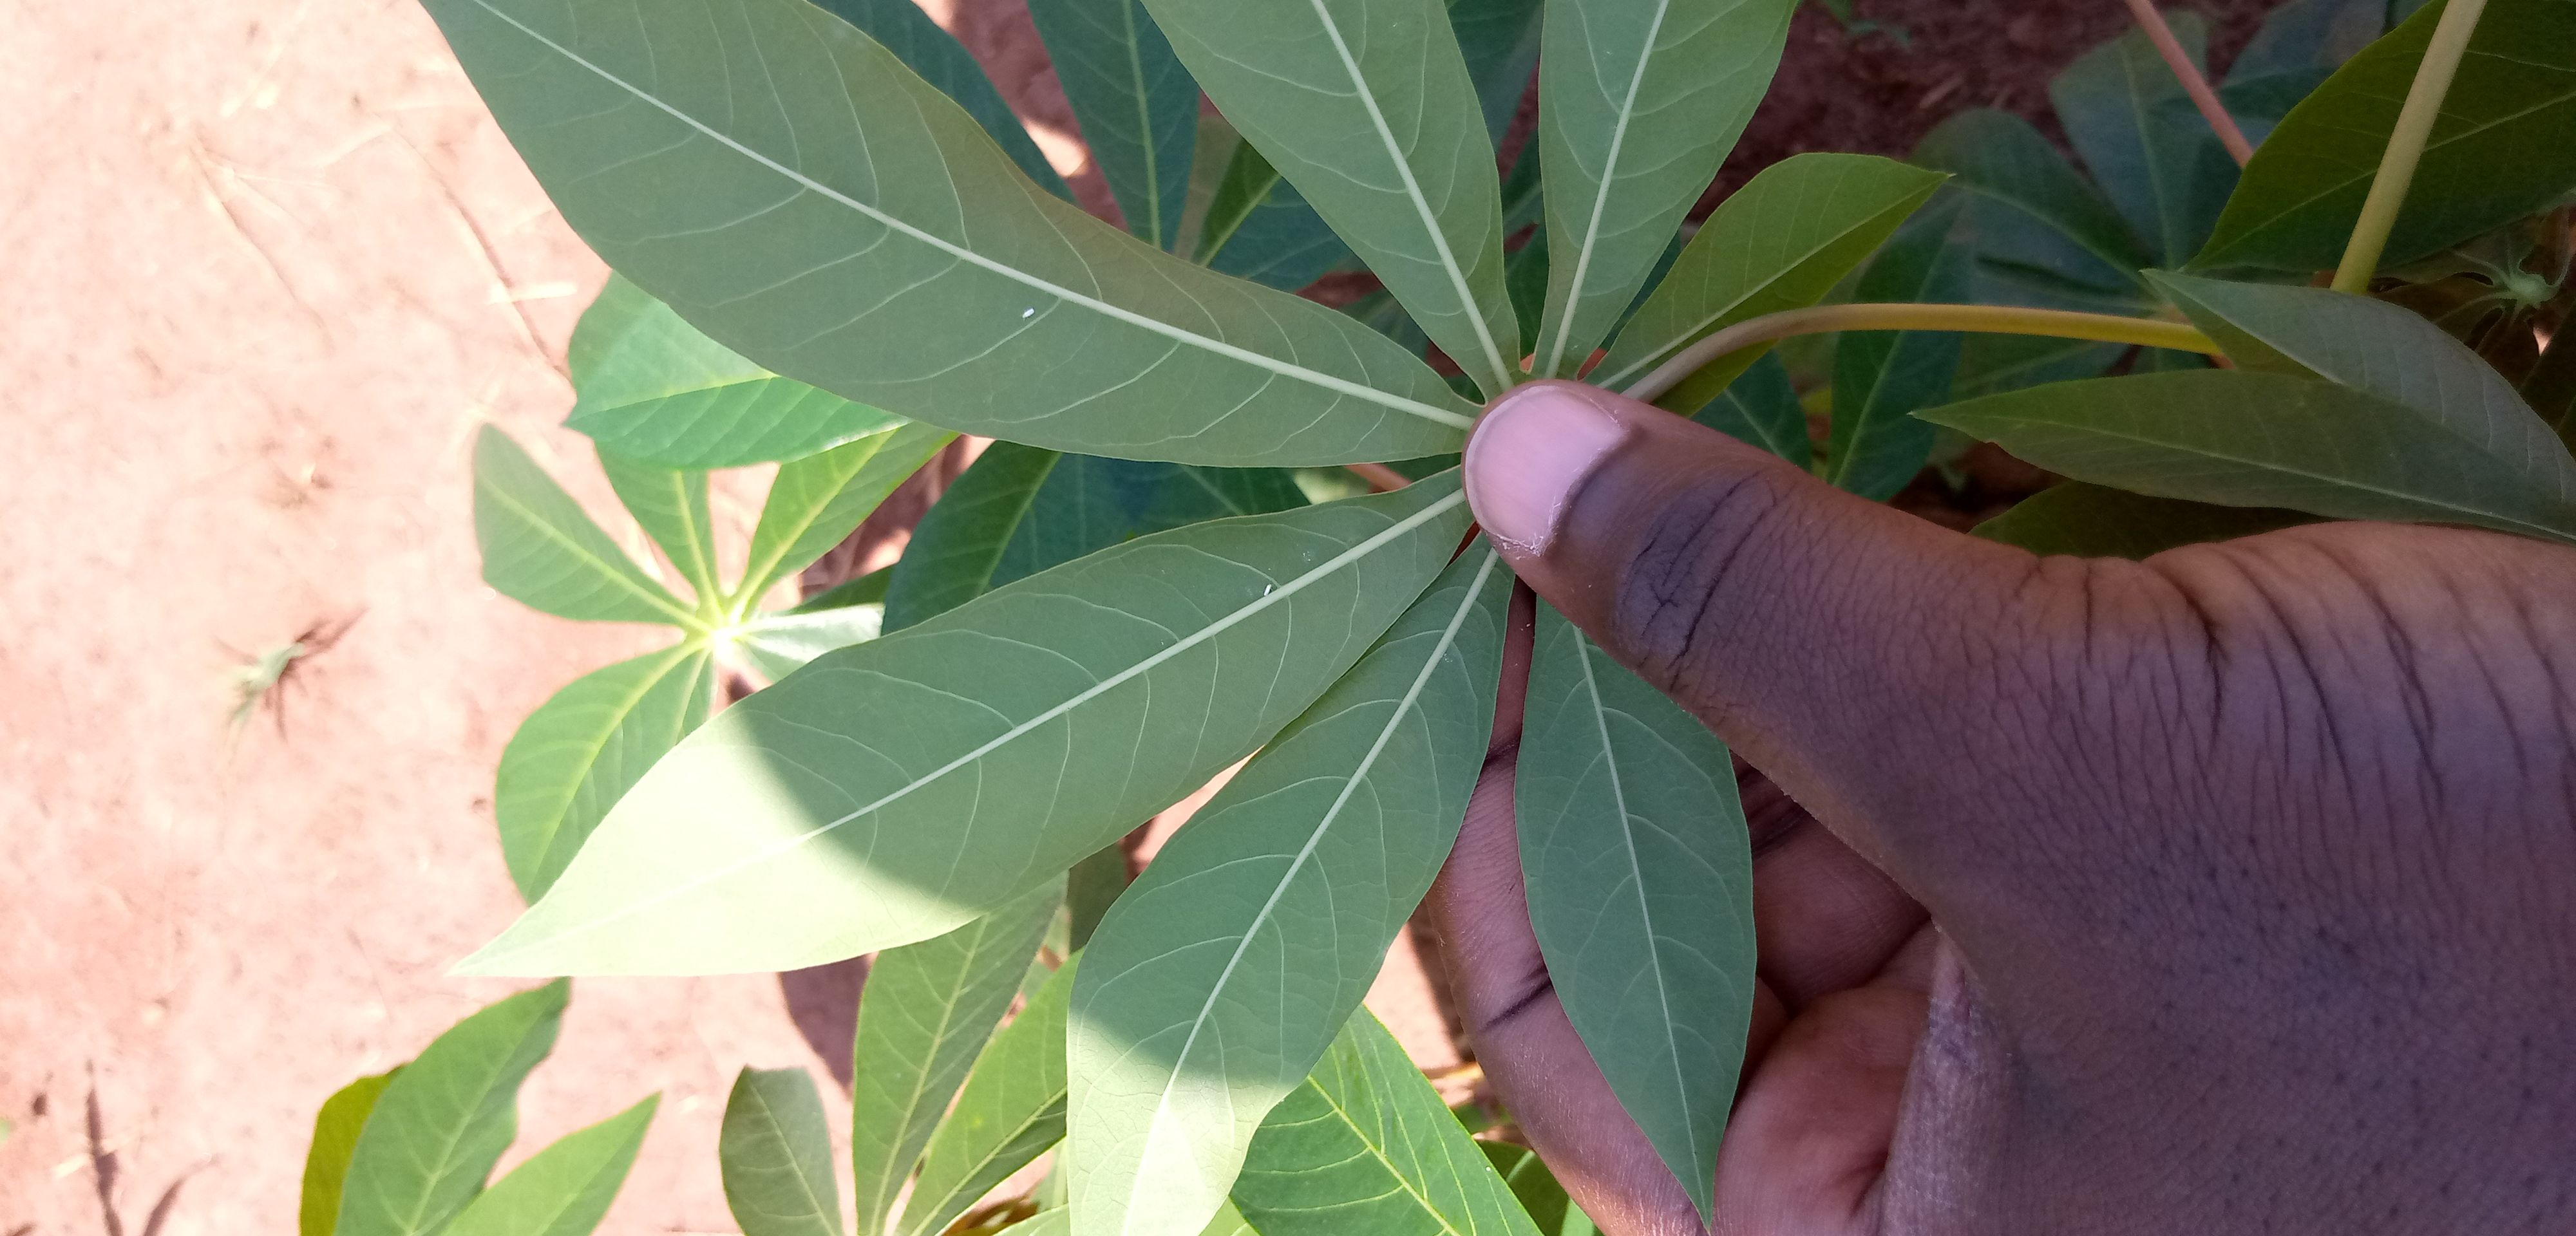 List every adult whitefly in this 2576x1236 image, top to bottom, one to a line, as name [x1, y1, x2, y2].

whitefly [1012, 302, 1043, 332]
whitefly [1256, 574, 1280, 610]